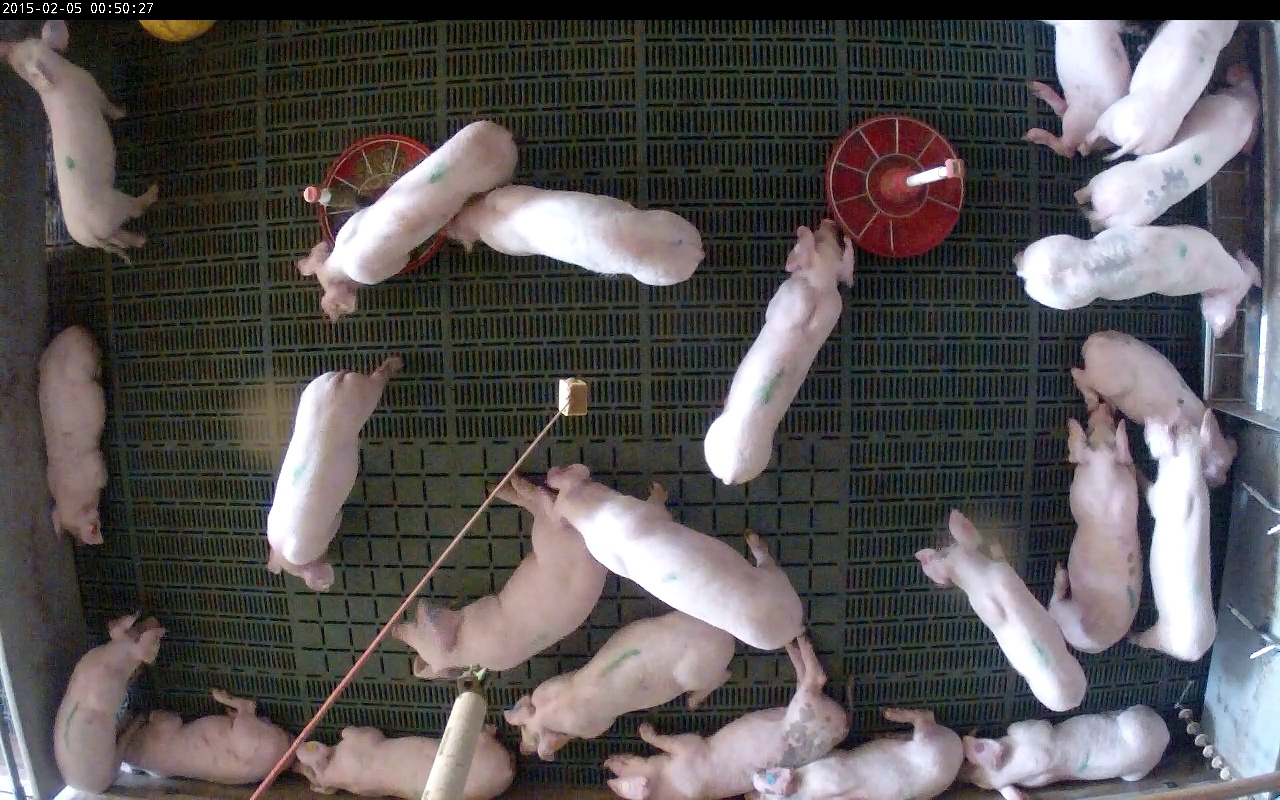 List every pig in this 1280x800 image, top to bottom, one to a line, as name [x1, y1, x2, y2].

pig [1078, 21, 1238, 164]
pig [2, 22, 158, 266]
pig [1023, 22, 1132, 160]
pig [1074, 58, 1264, 229]
pig [295, 120, 520, 323]
pig [445, 185, 703, 290]
pig [700, 219, 857, 485]
pig [1015, 224, 1263, 337]
pig [40, 326, 108, 547]
pig [1073, 328, 1237, 489]
pig [261, 356, 407, 594]
pig [1048, 401, 1145, 657]
pig [1127, 406, 1218, 663]
pig [546, 463, 808, 653]
pig [393, 469, 609, 685]
pig [915, 510, 1088, 714]
pig [504, 610, 739, 763]
pig [55, 612, 167, 792]
pig [603, 635, 855, 799]
pig [123, 685, 298, 786]
pig [956, 703, 1173, 799]
pig [743, 707, 967, 799]
pig [290, 722, 519, 798]